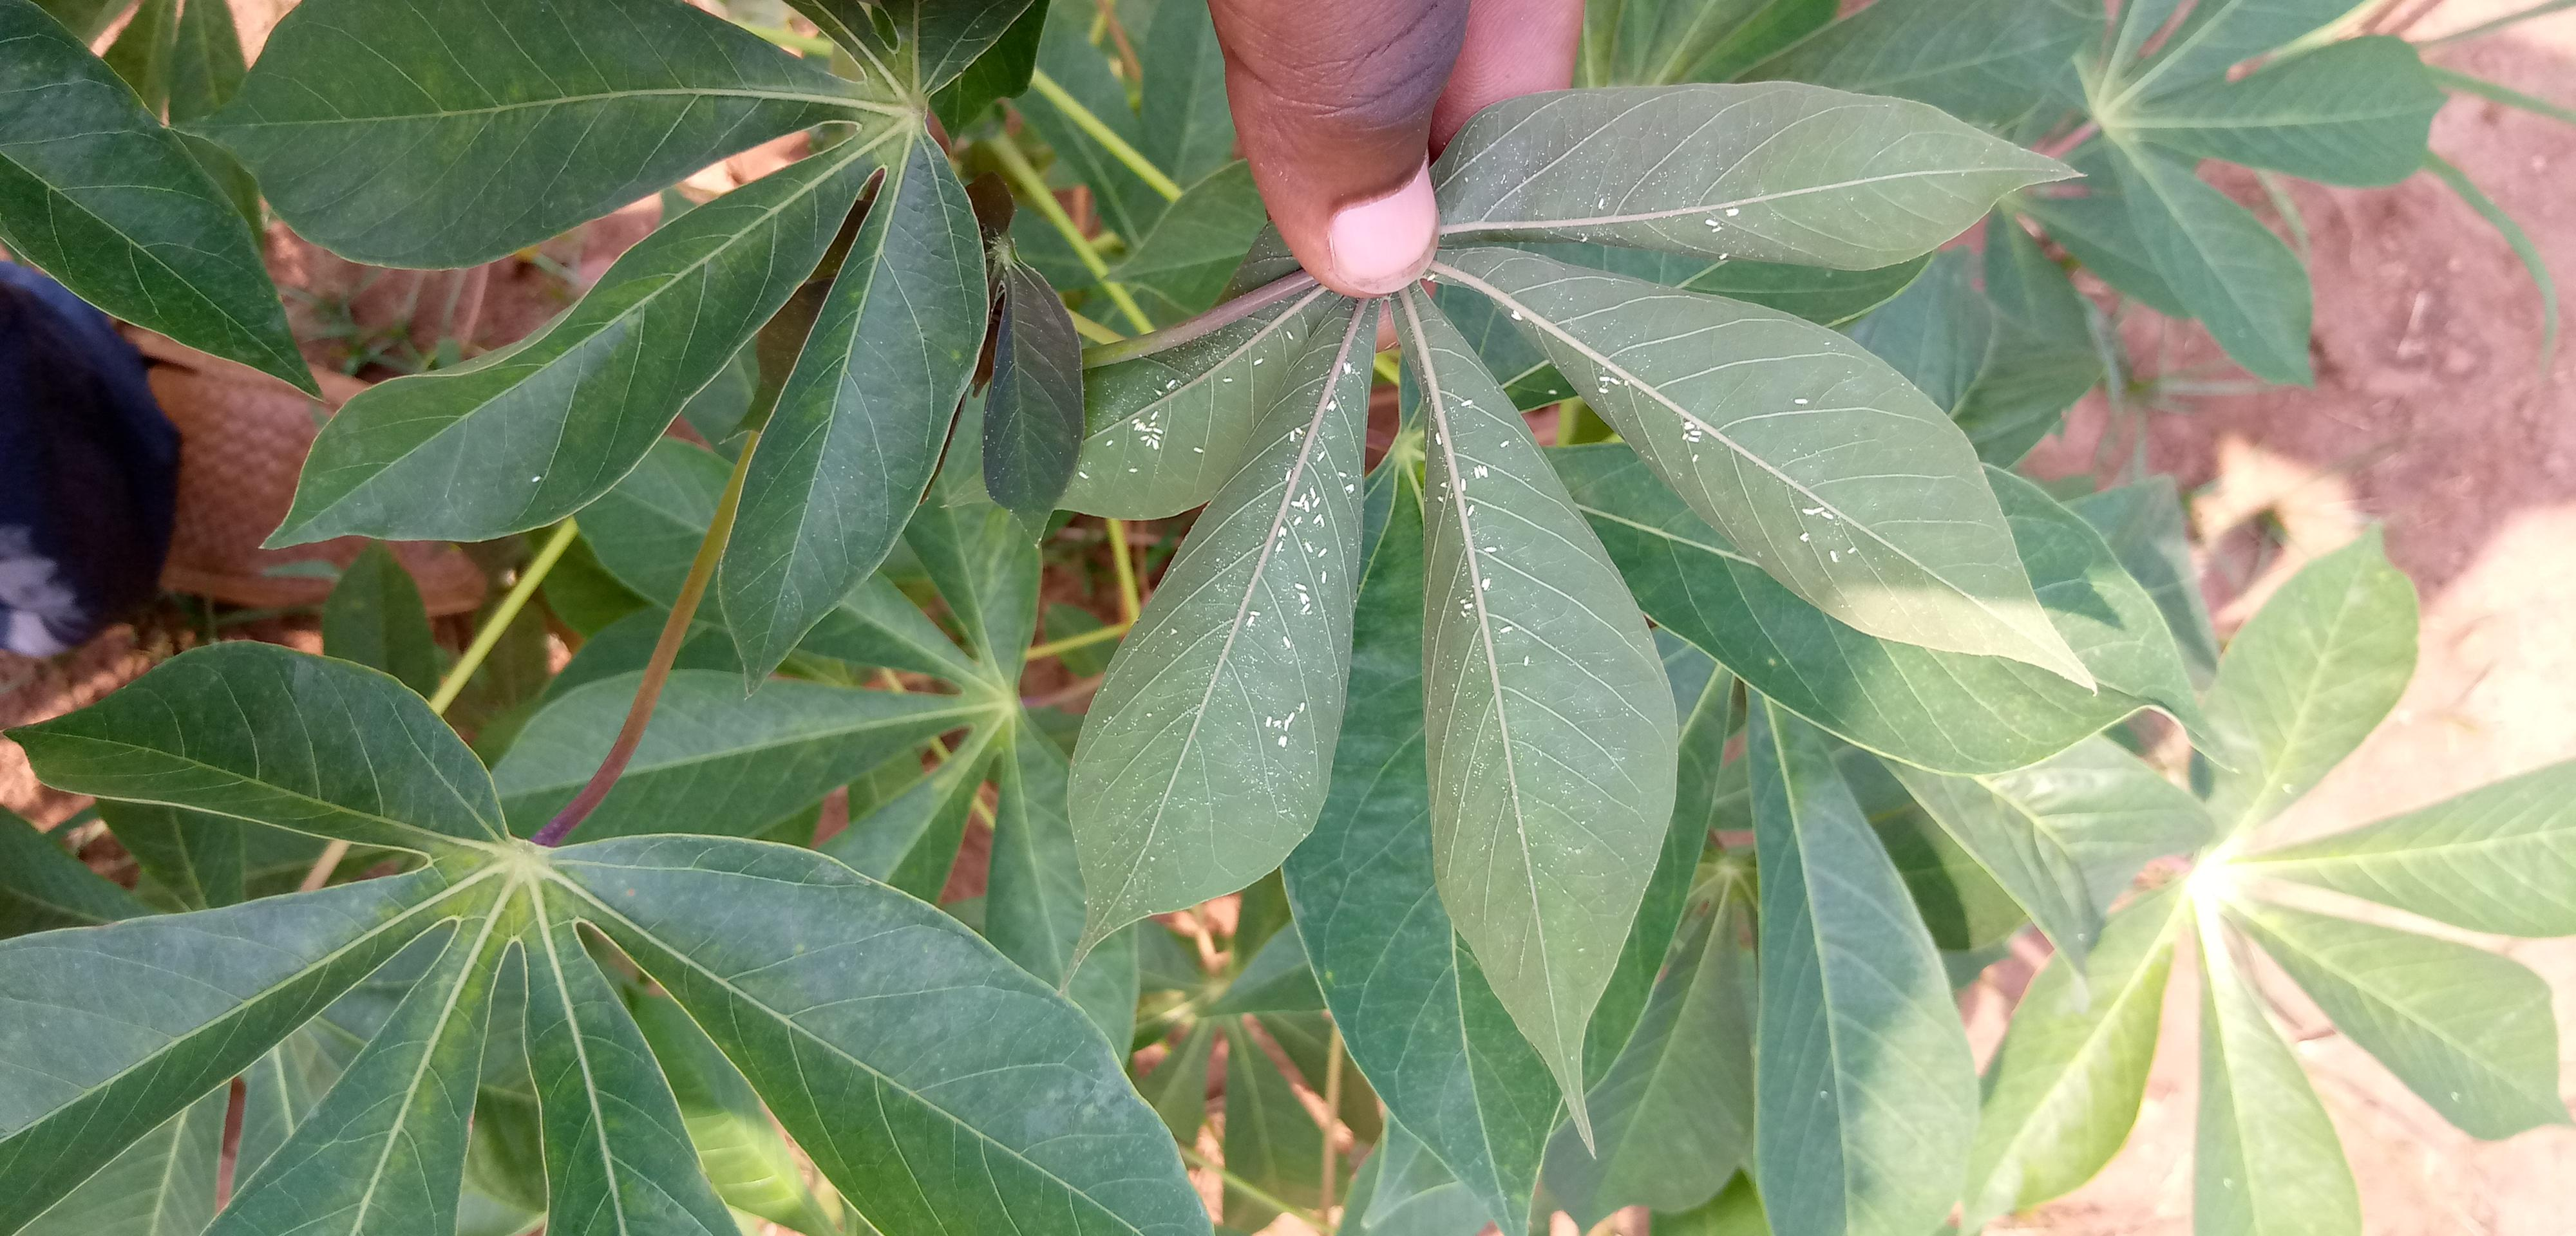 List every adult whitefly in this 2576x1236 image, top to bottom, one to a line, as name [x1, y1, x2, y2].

whitefly [1596, 196, 1605, 211]
whitefly [1724, 207, 1741, 218]
whitefly [1703, 218, 1718, 227]
whitefly [1710, 226, 1723, 234]
whitefly [1718, 250, 1728, 261]
whitefly [1426, 270, 1439, 283]
whitefly [1510, 308, 1522, 322]
whitefly [1285, 329, 1295, 342]
whitefly [1253, 355, 1264, 368]
whitefly [1341, 361, 1348, 375]
whitefly [1347, 362, 1353, 375]
whitefly [1597, 374, 1610, 383]
whitefly [1221, 375, 1235, 384]
whitefly [1164, 377, 1177, 389]
whitefly [1609, 377, 1622, 387]
whitefly [1622, 378, 1630, 388]
whitefly [1598, 386, 1609, 395]
whitefly [1546, 387, 1558, 397]
whitefly [1153, 388, 1164, 397]
whitefly [1460, 397, 1475, 409]
whitefly [1793, 397, 1809, 406]
whitefly [1327, 400, 1334, 410]
whitefly [1331, 404, 1337, 413]
whitefly [1149, 409, 1159, 421]
whitefly [1132, 417, 1141, 424]
whitefly [1148, 420, 1157, 427]
whitefly [1683, 420, 1692, 425]
whitefly [1134, 421, 1141, 431]
whitefly [1141, 421, 1145, 432]
whitefly [1683, 425, 1696, 431]
whitefly [1145, 426, 1152, 432]
whitefly [1152, 426, 1164, 435]
whitefly [1294, 427, 1305, 436]
whitefly [1289, 429, 1296, 443]
whitefly [1689, 429, 1702, 436]
whitefly [1434, 431, 1444, 446]
whitefly [1681, 431, 1689, 441]
whitefly [1151, 433, 1162, 440]
whitefly [1139, 435, 1150, 442]
whitefly [1687, 436, 1700, 444]
whitefly [1145, 438, 1153, 448]
whitefly [1104, 438, 1115, 448]
whitefly [1151, 438, 1162, 451]
whitefly [1496, 438, 1513, 449]
whitefly [1191, 445, 1205, 456]
whitefly [1316, 449, 1327, 464]
whitefly [1691, 450, 1700, 464]
whitefly [1477, 463, 1483, 476]
whitefly [1472, 465, 1481, 480]
whitefly [1482, 465, 1490, 480]
whitefly [1126, 465, 1140, 475]
whitefly [1077, 469, 1090, 480]
whitefly [1284, 469, 1293, 482]
whitefly [1337, 470, 1349, 479]
whitefly [529, 473, 542, 485]
whitefly [1459, 475, 1468, 494]
whitefly [1437, 481, 1448, 489]
whitefly [1344, 482, 1356, 495]
whitefly [1309, 484, 1317, 499]
whitefly [1300, 492, 1307, 502]
whitefly [1312, 496, 1321, 508]
whitefly [1290, 500, 1303, 509]
whitefly [1303, 500, 1311, 513]
whitefly [1466, 503, 1476, 518]
whitefly [1814, 505, 1825, 513]
whitefly [1801, 507, 1814, 516]
whitefly [1821, 510, 1833, 520]
whitefly [1313, 513, 1323, 524]
whitefly [1293, 514, 1303, 527]
whitefly [1320, 518, 1326, 529]
whitefly [1278, 525, 1283, 538]
whitefly [1282, 527, 1289, 539]
whitefly [1799, 532, 1810, 540]
whitefly [1803, 537, 1809, 543]
whitefly [1274, 539, 1284, 554]
whitefly [1303, 539, 1313, 554]
whitefly [1846, 544, 1858, 557]
whitefly [1483, 545, 1499, 554]
whitefly [1316, 546, 1330, 559]
whitefly [1829, 548, 1839, 565]
whitefly [1320, 568, 1329, 585]
whitefly [1484, 577, 1491, 592]
whitefly [1481, 577, 1487, 589]
whitefly [1293, 581, 1307, 592]
whitefly [1298, 591, 1311, 604]
whitefly [1457, 597, 1467, 605]
whitefly [1301, 601, 1311, 613]
whitefly [1464, 601, 1474, 612]
whitefly [1248, 610, 1263, 616]
whitefly [1460, 610, 1468, 619]
whitefly [1244, 615, 1255, 630]
whitefly [1499, 624, 1513, 635]
whitefly [1280, 632, 1293, 651]
whitefly [1521, 654, 1531, 668]
whitefly [1296, 699, 1306, 715]
whitefly [1288, 711, 1295, 724]
whitefly [1265, 715, 1271, 729]
whitefly [1273, 717, 1282, 729]
whitefly [1283, 717, 1289, 733]
whitefly [1276, 735, 1284, 746]
whitefly [1282, 735, 1288, 750]